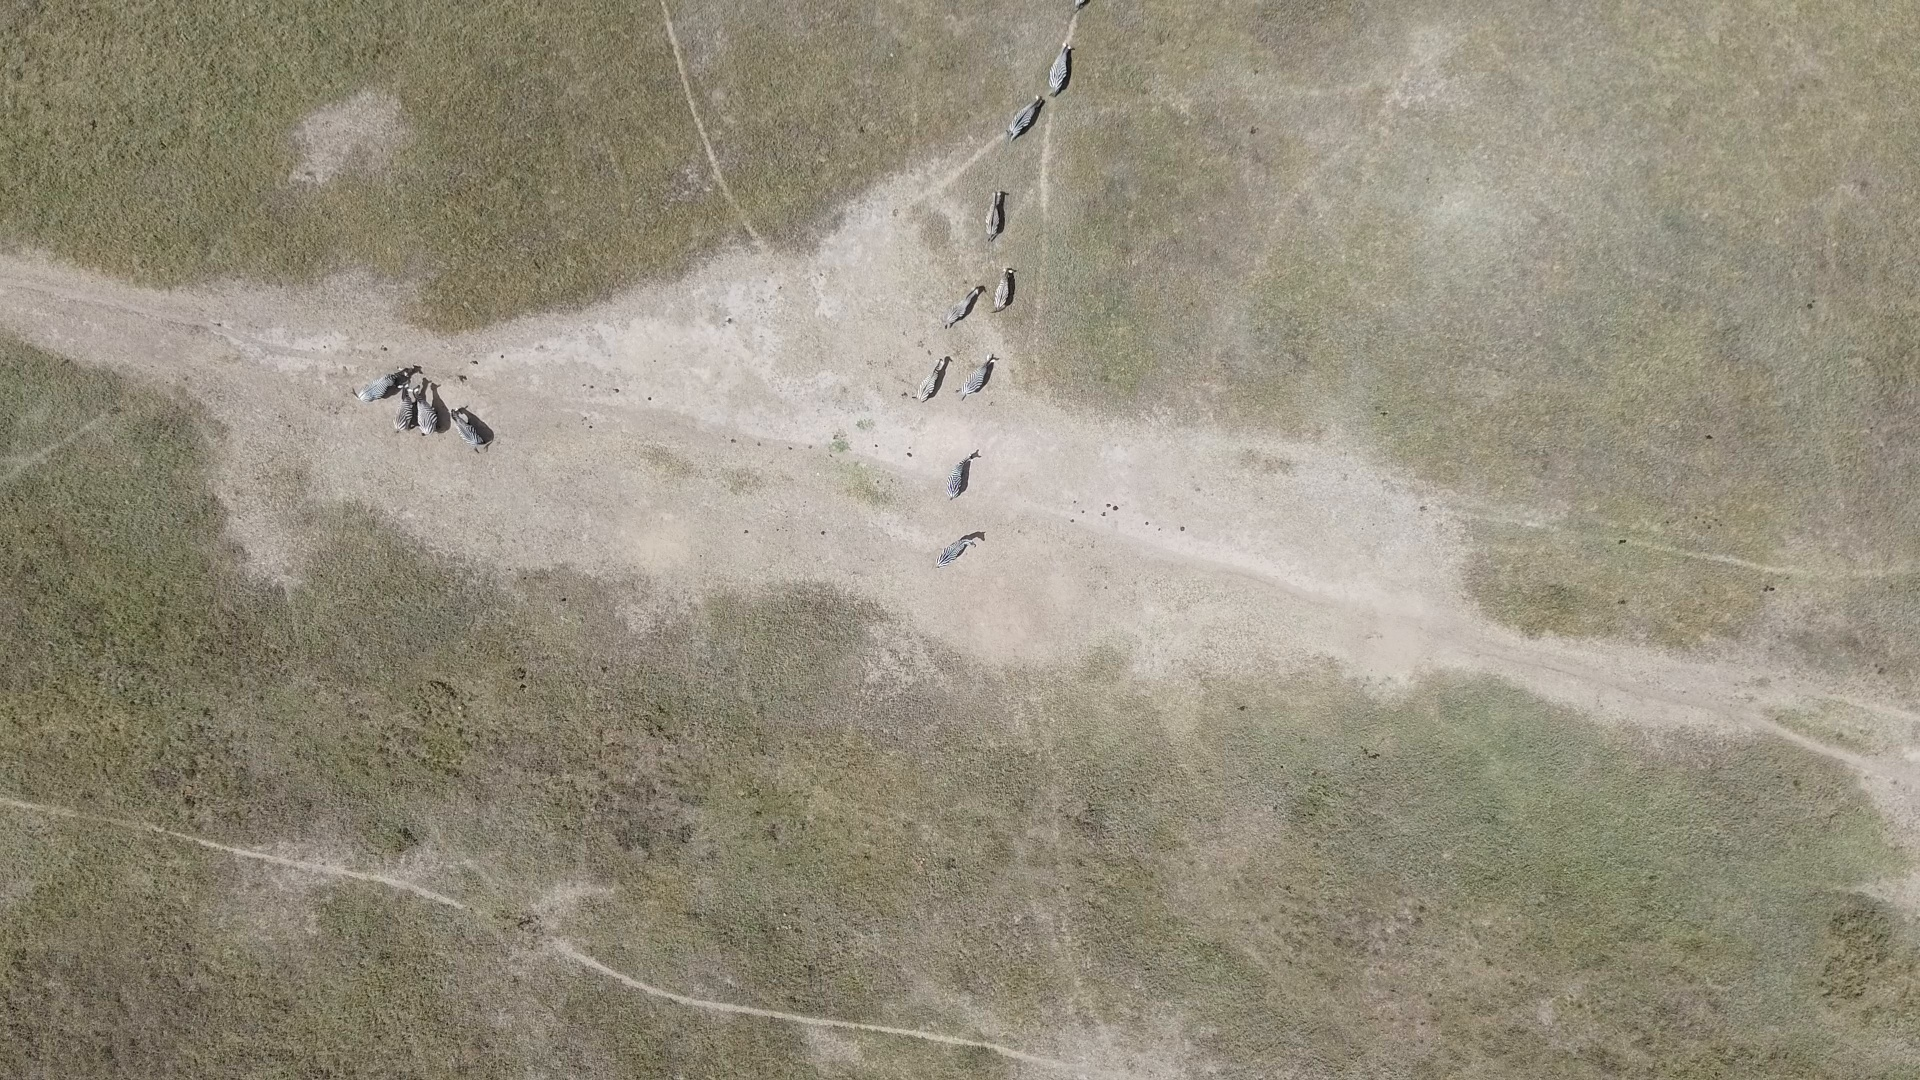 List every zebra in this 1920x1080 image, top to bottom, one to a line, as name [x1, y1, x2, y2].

zebra [1050, 46, 1071, 92]
zebra [1007, 101, 1039, 139]
zebra [985, 195, 1003, 240]
zebra [991, 271, 1011, 309]
zebra [943, 294, 976, 327]
zebra [963, 356, 993, 395]
zebra [921, 361, 944, 400]
zebra [357, 371, 406, 402]
zebra [393, 384, 414, 430]
zebra [415, 387, 441, 433]
zebra [451, 411, 488, 449]
zebra [949, 453, 973, 495]
zebra [937, 537, 978, 568]